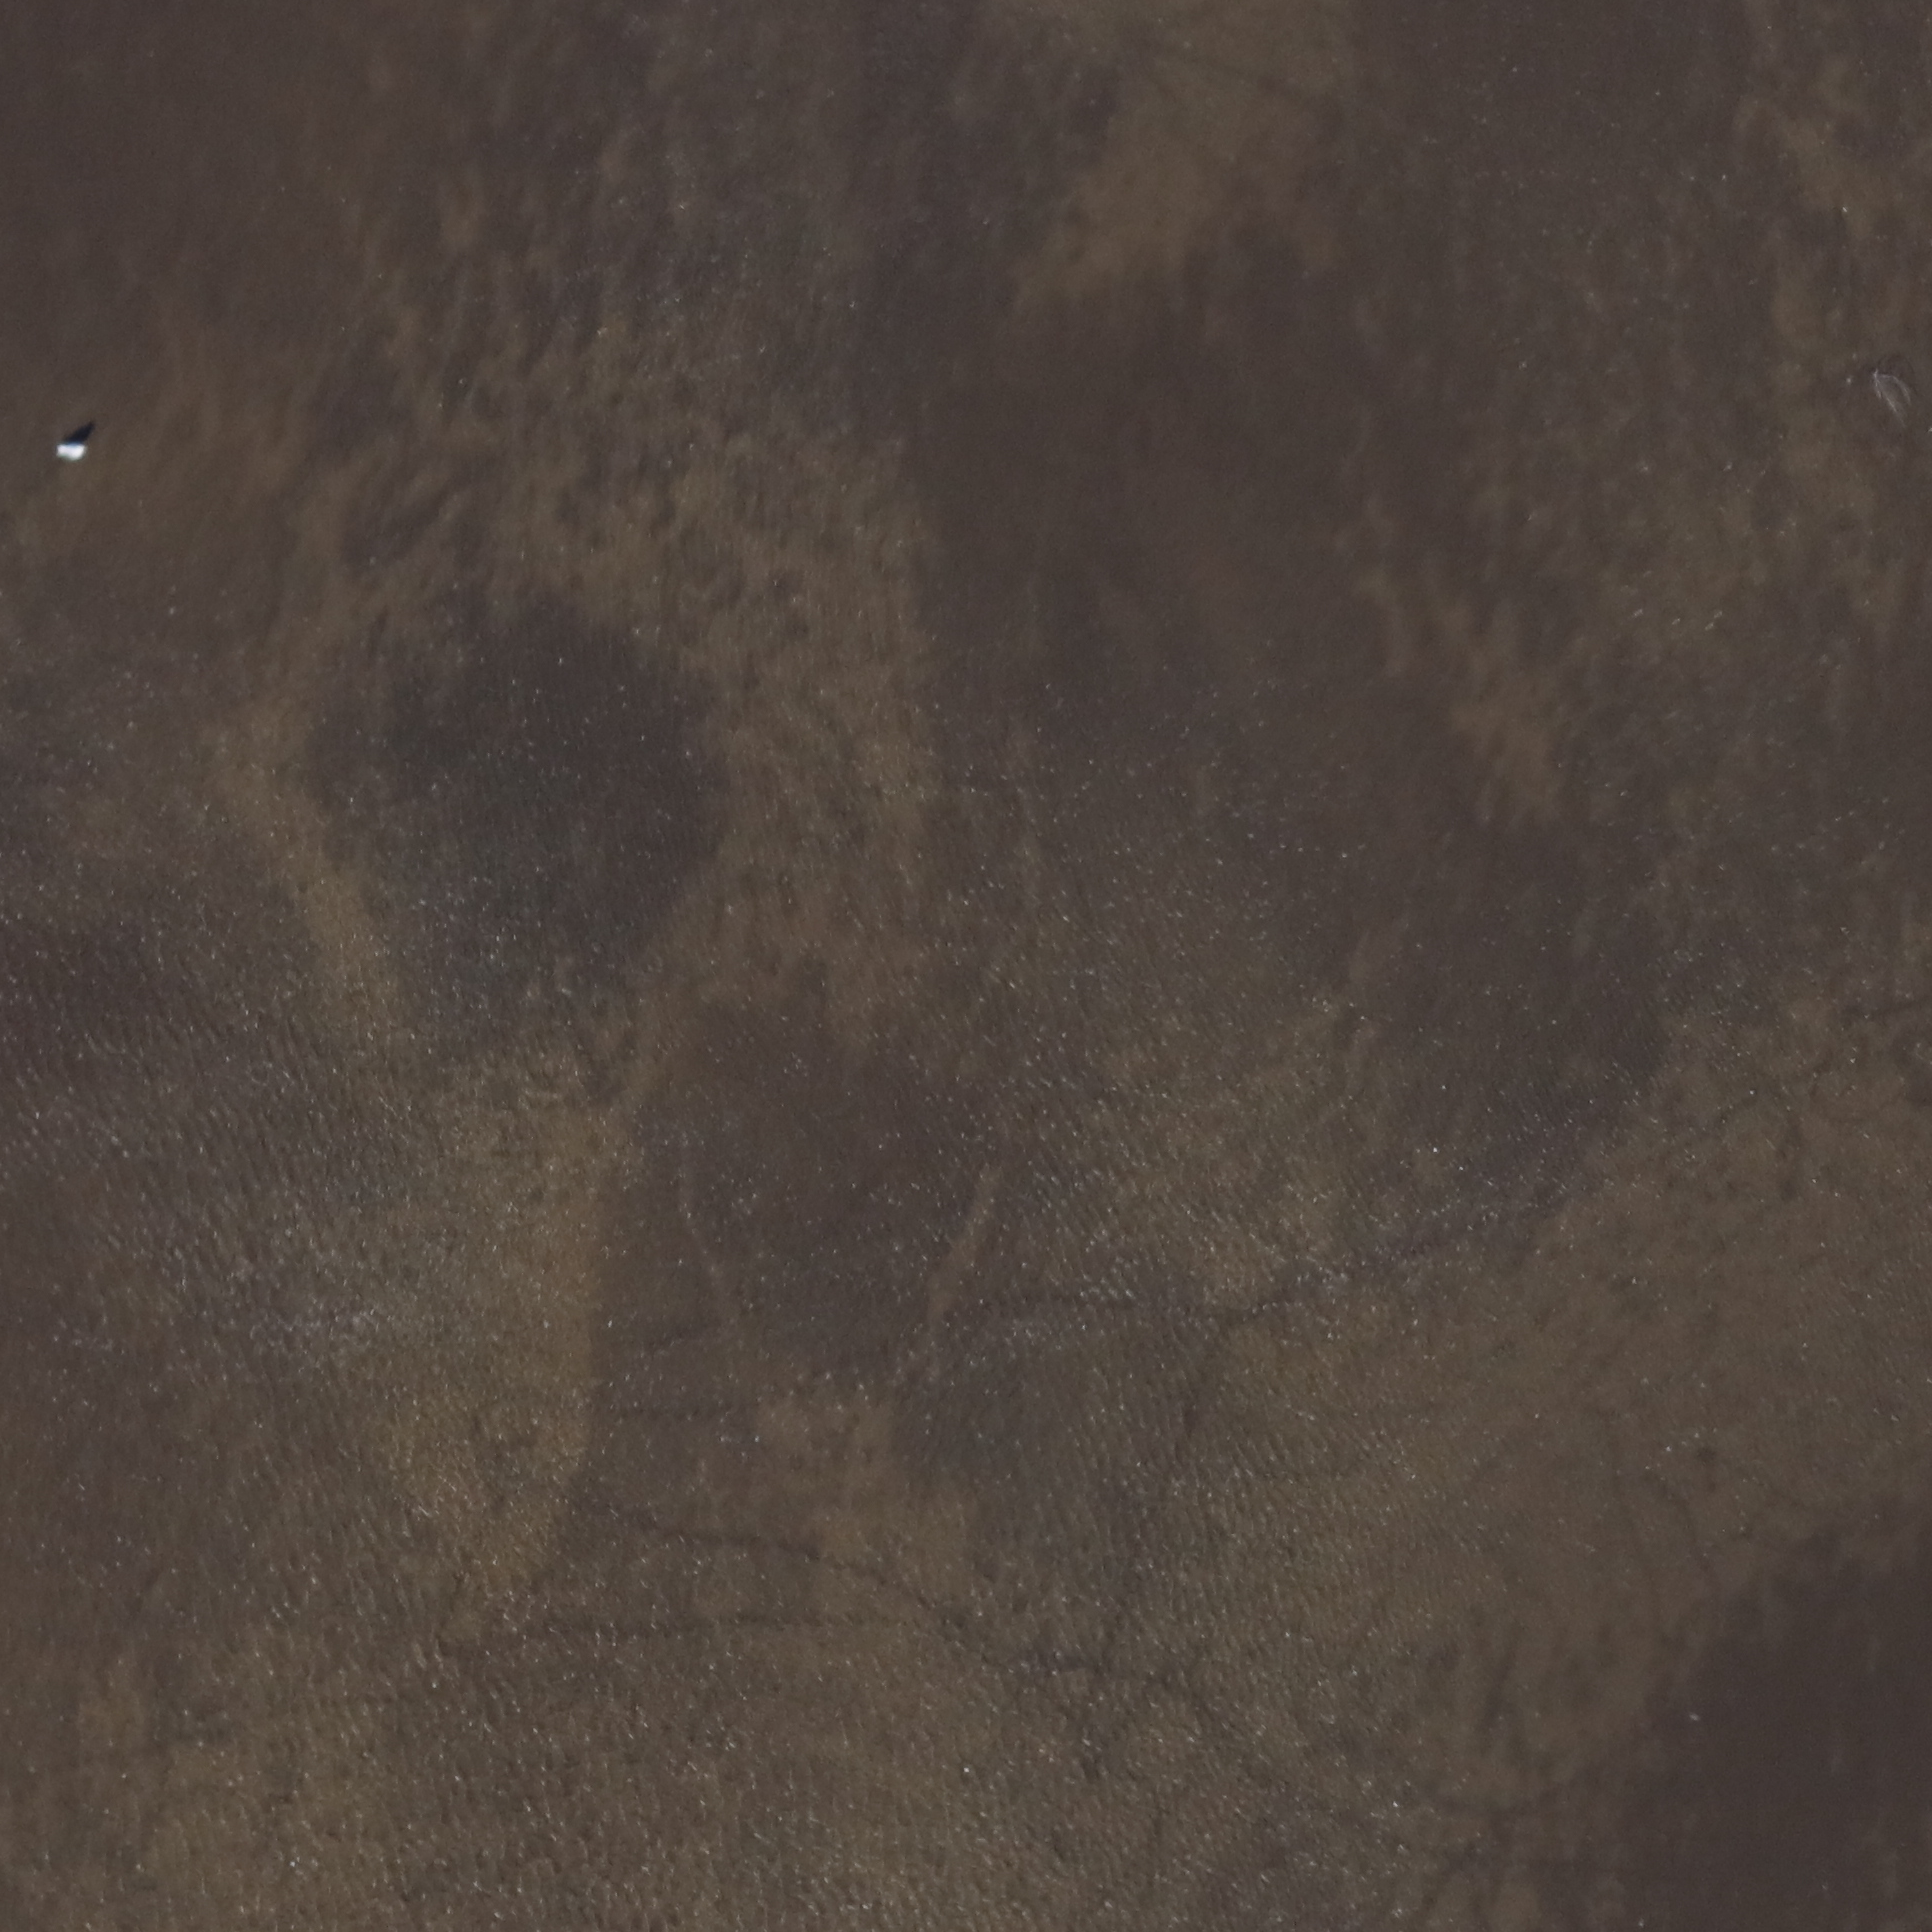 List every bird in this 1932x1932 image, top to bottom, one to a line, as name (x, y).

gull (72, 451)